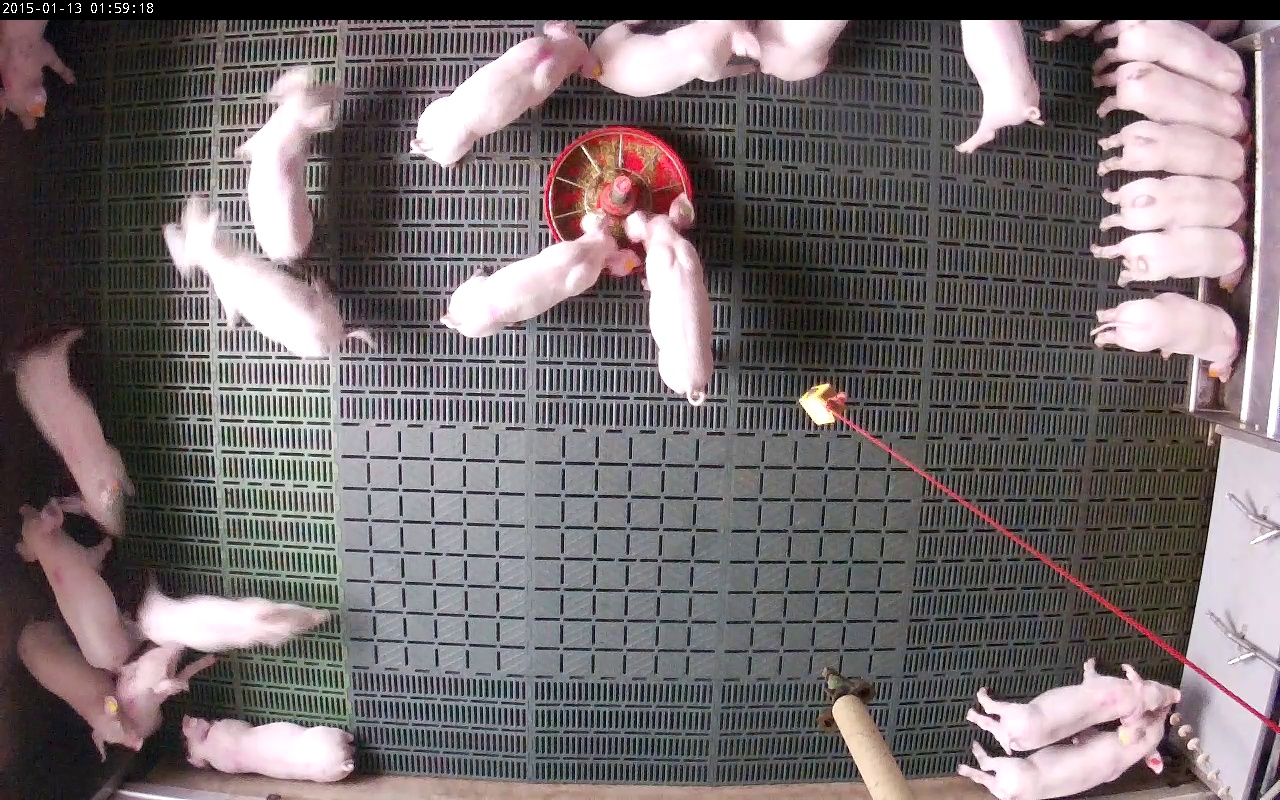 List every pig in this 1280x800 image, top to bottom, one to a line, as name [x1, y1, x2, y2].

pig [0, 19, 77, 133]
pig [955, 20, 1044, 156]
pig [412, 21, 602, 171]
pig [591, 21, 763, 99]
pig [755, 21, 846, 83]
pig [1094, 22, 1248, 95]
pig [1092, 61, 1253, 143]
pig [234, 64, 348, 268]
pig [1098, 121, 1252, 183]
pig [1100, 173, 1248, 233]
pig [164, 192, 374, 365]
pig [624, 194, 715, 408]
pig [441, 208, 643, 339]
pig [1091, 225, 1249, 287]
pig [1093, 291, 1240, 382]
pig [5, 329, 138, 541]
pig [15, 501, 146, 673]
pig [135, 567, 332, 654]
pig [17, 612, 144, 762]
pig [115, 639, 219, 739]
pig [965, 656, 1183, 756]
pig [957, 706, 1172, 799]
pig [182, 716, 356, 785]